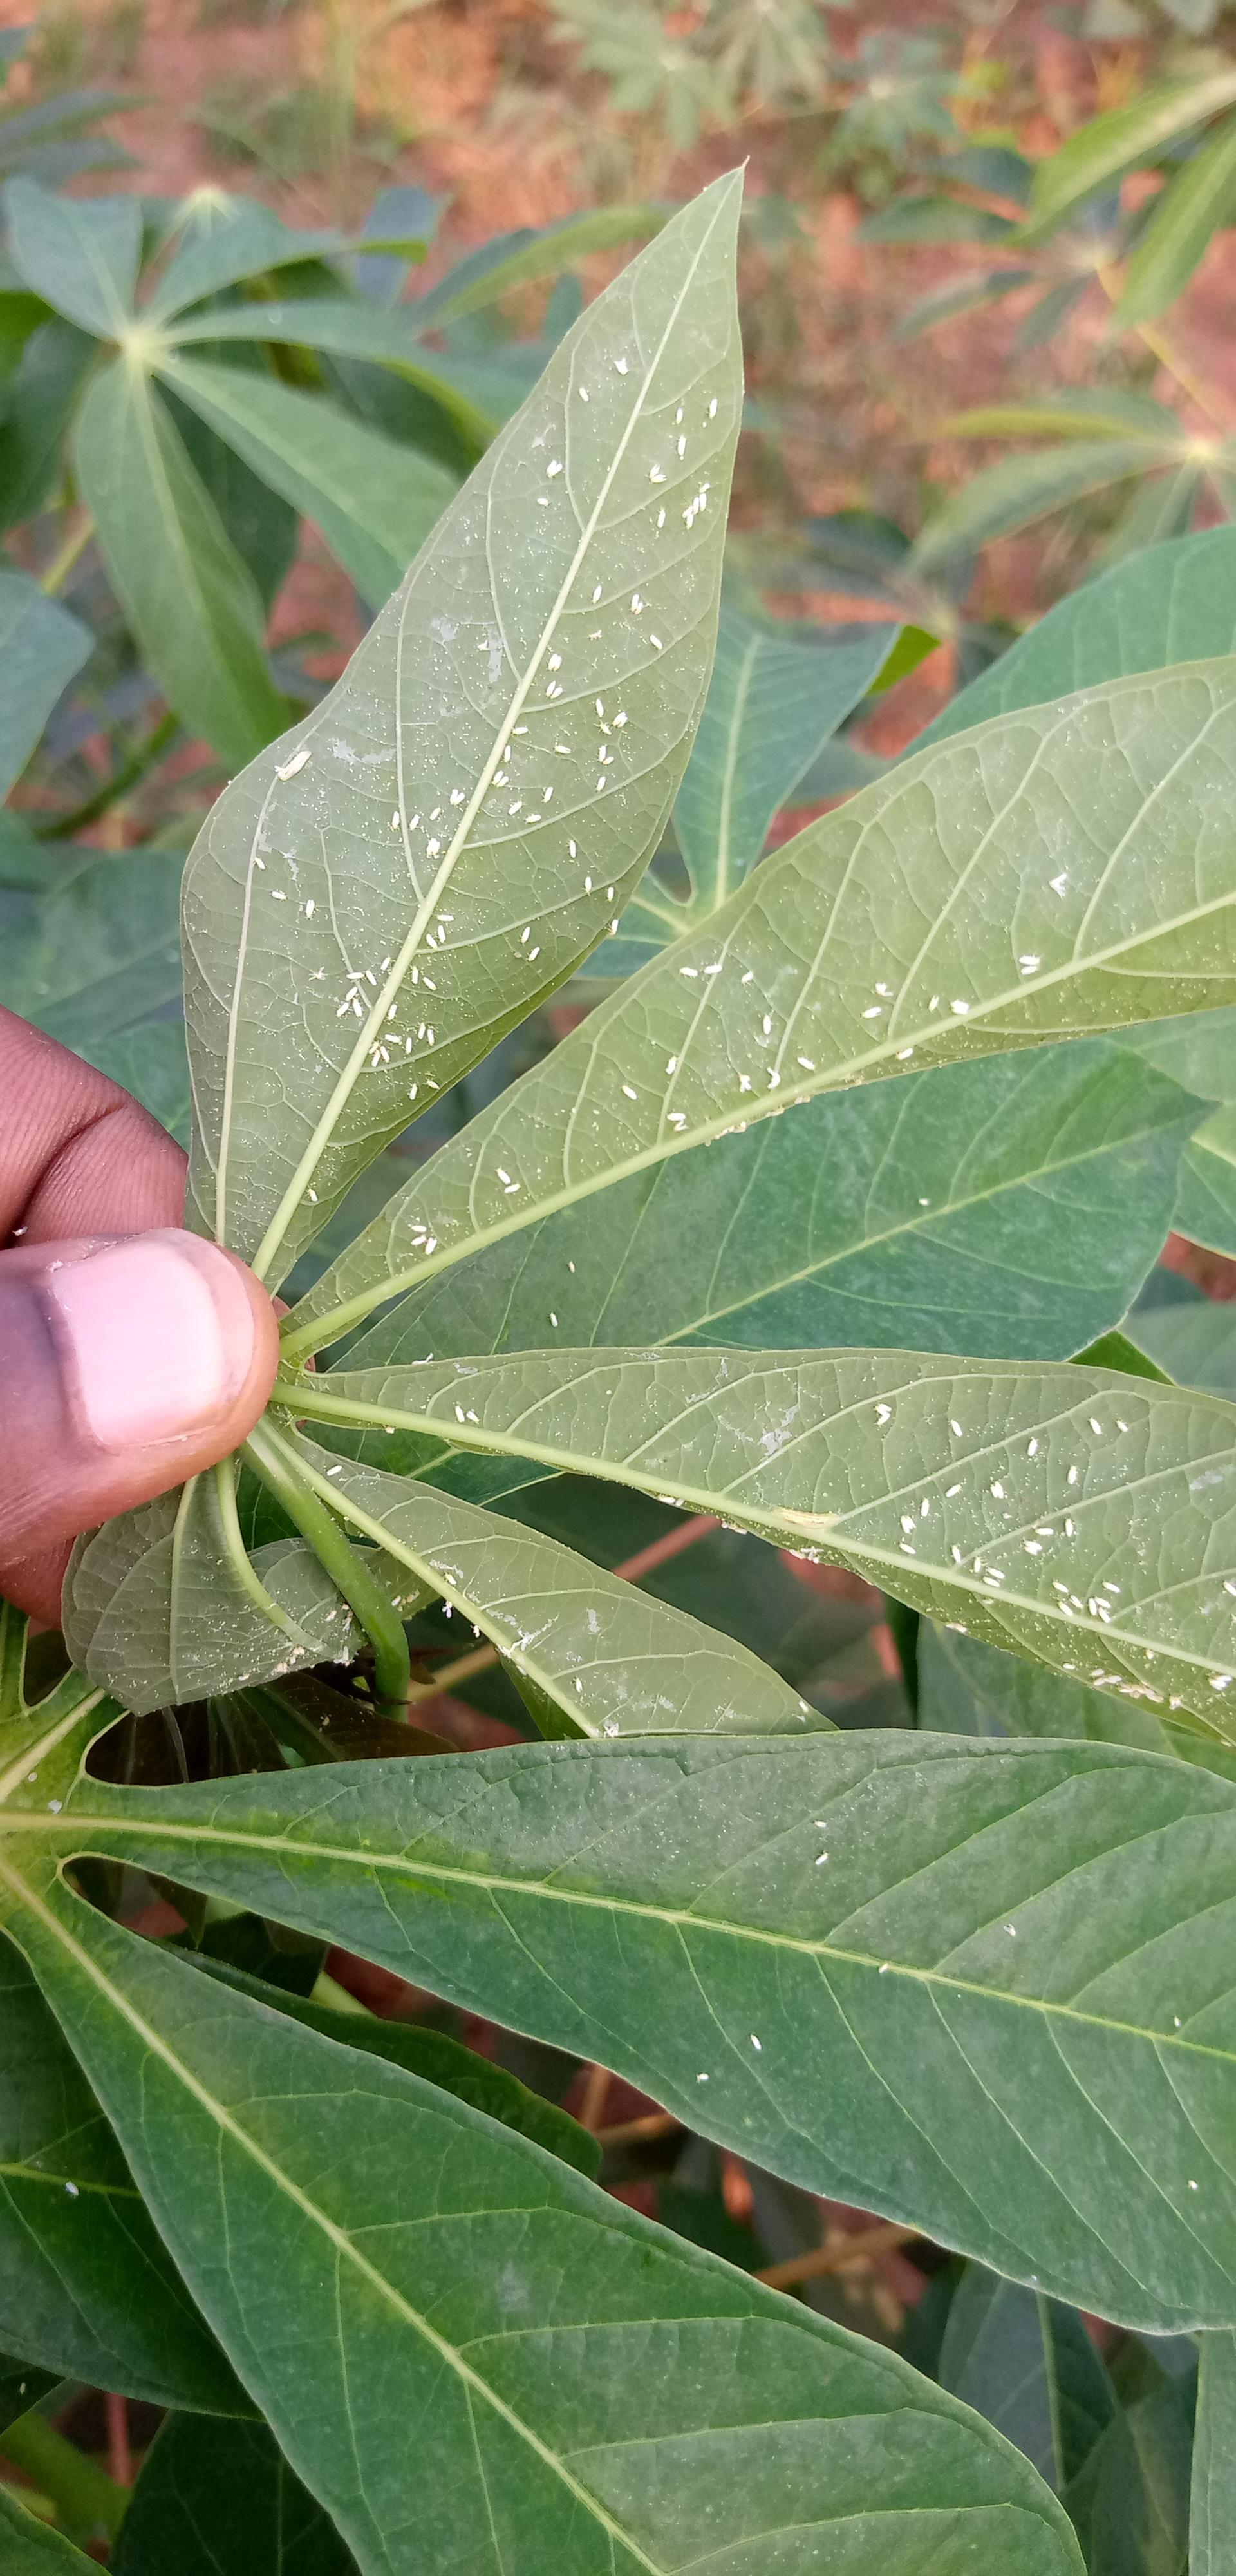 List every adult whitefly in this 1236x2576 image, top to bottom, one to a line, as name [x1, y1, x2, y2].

whitefly [612, 354, 632, 377]
whitefly [576, 386, 592, 402]
whitefly [706, 395, 720, 421]
whitefly [673, 405, 686, 425]
whitefly [675, 434, 687, 457]
whitefly [547, 459, 556, 475]
whitefly [549, 462, 563, 478]
whitefly [648, 464, 660, 477]
whitefly [650, 473, 667, 485]
whitefly [699, 481, 711, 493]
whitefly [698, 492, 709, 513]
whitefly [535, 496, 550, 509]
whitefly [693, 496, 700, 516]
whitefly [682, 504, 694, 520]
whitefly [654, 506, 666, 532]
whitefly [686, 513, 695, 531]
whitefly [591, 583, 603, 605]
whitefly [630, 592, 639, 611]
whitefly [634, 601, 644, 616]
whitefly [647, 632, 664, 652]
whitefly [474, 637, 492, 652]
whitefly [546, 652, 563, 672]
whitefly [544, 681, 556, 697]
whitefly [550, 686, 563, 701]
whitefly [594, 696, 604, 719]
whitefly [612, 711, 626, 728]
whitefly [617, 715, 628, 729]
whitefly [596, 720, 613, 735]
whitefly [510, 725, 530, 736]
whitefly [502, 743, 512, 763]
whitefly [598, 744, 606, 761]
whitefly [552, 745, 572, 756]
whitefly [602, 755, 615, 766]
whitefly [491, 767, 503, 786]
whitefly [594, 773, 606, 792]
whitefly [496, 775, 509, 790]
whitefly [542, 785, 554, 804]
whitefly [449, 788, 458, 807]
whitefly [454, 791, 465, 805]
whitefly [508, 800, 523, 817]
whitefly [427, 806, 442, 822]
whitefly [390, 809, 401, 830]
whitefly [408, 810, 419, 831]
whitefly [523, 812, 542, 825]
whitefly [425, 835, 442, 858]
whitefly [566, 837, 579, 860]
whitefly [250, 855, 267, 871]
whitefly [1044, 871, 1071, 902]
whitefly [582, 875, 593, 895]
whitefly [606, 884, 617, 905]
whitefly [268, 890, 288, 902]
whitefly [303, 898, 317, 920]
whitefly [435, 913, 456, 922]
whitefly [608, 916, 621, 936]
whitefly [437, 923, 446, 943]
whitefly [518, 925, 531, 945]
whitefly [424, 933, 437, 951]
whitefly [527, 945, 541, 963]
whitefly [1015, 952, 1043, 965]
whitefly [380, 955, 392, 973]
whitefly [308, 963, 328, 982]
whitefly [700, 963, 724, 974]
whitefly [409, 964, 419, 985]
whitefly [677, 965, 697, 978]
whitefly [1018, 965, 1041, 976]
whitefly [364, 967, 380, 987]
whitefly [342, 968, 364, 980]
whitefly [740, 969, 754, 988]
whitefly [421, 976, 437, 993]
whitefly [873, 980, 895, 999]
whitefly [346, 985, 358, 1001]
whitefly [926, 992, 940, 1014]
whitefly [948, 997, 970, 1016]
whitefly [351, 998, 365, 1017]
whitefly [335, 1002, 350, 1019]
whitefly [387, 1003, 398, 1023]
whitefly [856, 1005, 882, 1019]
whitefly [760, 1011, 773, 1037]
whitefly [417, 1021, 427, 1039]
whitefly [426, 1026, 436, 1047]
whitefly [382, 1031, 402, 1044]
whitefly [403, 1035, 414, 1056]
whitefly [368, 1041, 379, 1056]
whitefly [379, 1044, 394, 1062]
whitefly [896, 1046, 913, 1062]
whitefly [370, 1048, 380, 1069]
whitefly [664, 1054, 677, 1076]
whitefly [795, 1055, 816, 1072]
whitefly [765, 1065, 782, 1090]
whitefly [737, 1073, 751, 1094]
whitefly [425, 1078, 441, 1092]
whitefly [407, 1083, 418, 1102]
whitefly [619, 1084, 637, 1102]
whitefly [803, 1094, 812, 1104]
whitefly [794, 1095, 803, 1107]
whitefly [664, 1111, 686, 1120]
whitefly [673, 1120, 688, 1133]
whitefly [735, 1121, 747, 1137]
whitefly [728, 1124, 735, 1134]
whitefly [722, 1128, 729, 1137]
whitefly [713, 1133, 720, 1142]
whitefly [704, 1139, 712, 1146]
whitefly [494, 1165, 511, 1185]
whitefly [503, 1182, 521, 1197]
whitefly [305, 1187, 319, 1202]
whitefly [915, 1193, 933, 1211]
whitefly [409, 1222, 427, 1233]
whitefly [10, 1227, 25, 1238]
whitefly [409, 1235, 426, 1248]
whitefly [424, 1236, 437, 1256]
whitefly [566, 1257, 576, 1274]
whitefly [546, 1309, 561, 1330]
whitefly [879, 1402, 892, 1412]
whitefly [453, 1403, 465, 1424]
whitefly [874, 1405, 888, 1416]
whitefly [463, 1409, 480, 1424]
whitefly [876, 1414, 892, 1426]
whitefly [1086, 1416, 1105, 1437]
whitefly [1114, 1416, 1129, 1434]
whitefly [948, 1417, 966, 1438]
whitefly [381, 1425, 397, 1436]
whitefly [1025, 1434, 1038, 1461]
whitefly [324, 1461, 343, 1479]
whitefly [1065, 1463, 1078, 1486]
whitefly [943, 1480, 966, 1500]
whitefly [994, 1481, 1006, 1501]
whitefly [989, 1482, 998, 1499]
whitefly [657, 1494, 675, 1506]
whitefly [918, 1495, 930, 1520]
whitefly [675, 1498, 685, 1508]
whitefly [905, 1514, 919, 1529]
whitefly [899, 1515, 910, 1535]
whitefly [1064, 1515, 1074, 1539]
whitefly [720, 1520, 728, 1530]
whitefly [728, 1522, 736, 1531]
whitefly [1033, 1526, 1054, 1537]
whitefly [736, 1526, 748, 1536]
whitefly [1022, 1539, 1043, 1551]
whitefly [897, 1542, 918, 1557]
whitefly [950, 1542, 962, 1563]
whitefly [800, 1545, 827, 1554]
whitefly [1023, 1546, 1036, 1557]
whitefly [787, 1547, 805, 1561]
whitefly [807, 1551, 812, 1562]
whitefly [971, 1554, 982, 1573]
whitefly [812, 1555, 820, 1566]
whitefly [984, 1566, 1004, 1580]
whitefly [443, 1571, 458, 1586]
whitefly [982, 1575, 1002, 1589]
whitefly [1100, 1578, 1121, 1595]
whitefly [1221, 1579, 1236, 1597]
whitefly [1051, 1580, 1069, 1595]
whitefly [406, 1591, 415, 1604]
whitefly [390, 1593, 402, 1607]
whitefly [1068, 1593, 1085, 1610]
whitefly [1094, 1595, 1113, 1609]
whitefly [1088, 1597, 1099, 1616]
whitefly [439, 1598, 456, 1619]
whitefly [1056, 1601, 1074, 1616]
whitefly [340, 1602, 351, 1611]
whitefly [397, 1605, 406, 1613]
whitefly [1097, 1606, 1111, 1625]
whitefly [321, 1607, 337, 1622]
whitefly [342, 1615, 355, 1632]
whitefly [943, 1620, 954, 1631]
whitefly [954, 1622, 969, 1634]
whitefly [471, 1624, 482, 1640]
whitefly [496, 1643, 513, 1662]
whitefly [341, 1644, 350, 1660]
whitefly [298, 1645, 306, 1657]
whitefly [293, 1646, 298, 1657]
whitefly [1143, 1648, 1155, 1660]
whitefly [288, 1654, 296, 1666]
whitefly [274, 1660, 283, 1675]
whitefly [1060, 1662, 1076, 1671]
whitefly [1089, 1667, 1105, 1678]
whitefly [235, 1669, 250, 1683]
whitefly [1211, 1670, 1231, 1681]
whitefly [571, 1674, 587, 1694]
whitefly [1105, 1674, 1123, 1683]
whitefly [1092, 1676, 1105, 1688]
whitefly [1208, 1678, 1226, 1692]
whitefly [1116, 1683, 1133, 1692]
whitefly [1128, 1690, 1141, 1700]
whitefly [1145, 1692, 1163, 1703]
whitefly [1168, 1693, 1183, 1707]
whitefly [796, 1698, 809, 1714]
whitefly [319, 1712, 332, 1727]
whitefly [602, 1720, 619, 1738]
whitefly [811, 1817, 828, 1829]
whitefly [814, 1849, 829, 1868]
whitefly [1000, 1919, 1018, 1938]
whitefly [877, 1960, 889, 1973]
whitefly [1171, 2012, 1184, 2030]
whitefly [749, 2032, 763, 2052]
whitefly [692, 2069, 711, 2084]
whitefly [1184, 2176, 1200, 2191]
whitefly [64, 2179, 80, 2198]
whitefly [17, 2380, 28, 2396]